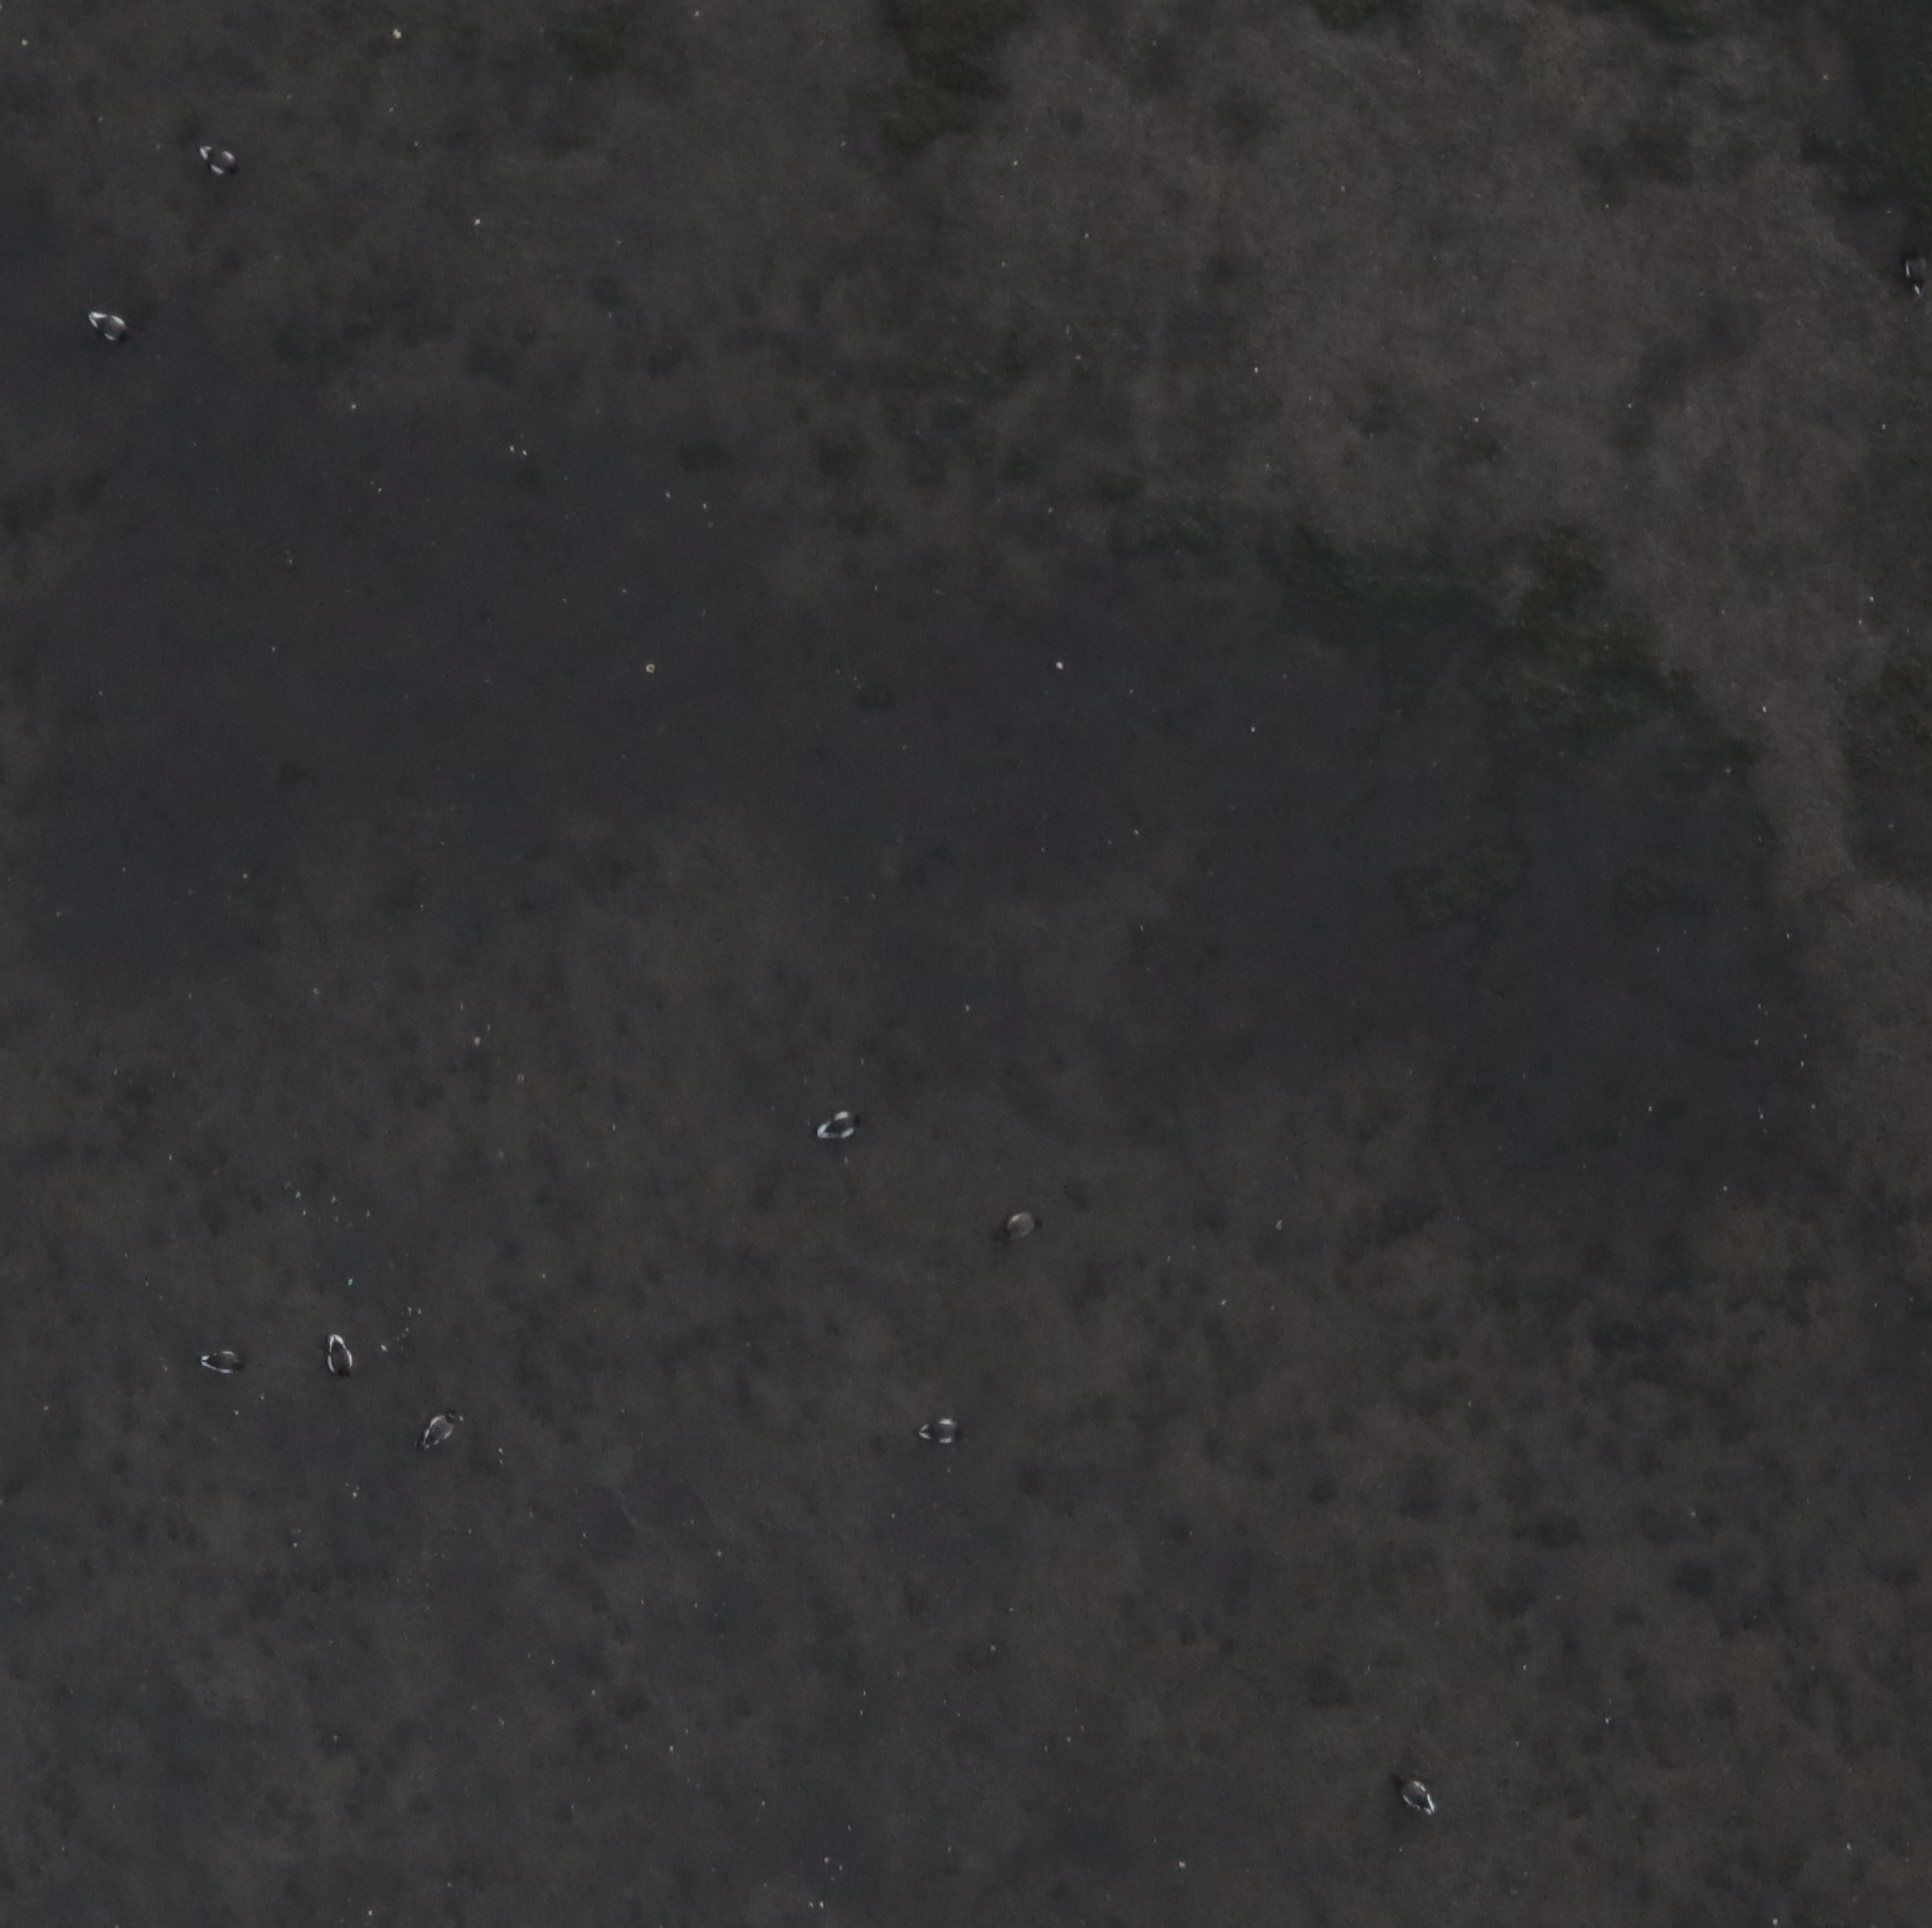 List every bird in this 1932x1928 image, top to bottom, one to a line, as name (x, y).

brant (219, 160)
brant (1914, 268)
brant (112, 328)
brant (838, 1127)
brant (1022, 1226)
brant (342, 1359)
brant (225, 1363)
brant (440, 1431)
brant (942, 1433)
brant (1416, 1795)